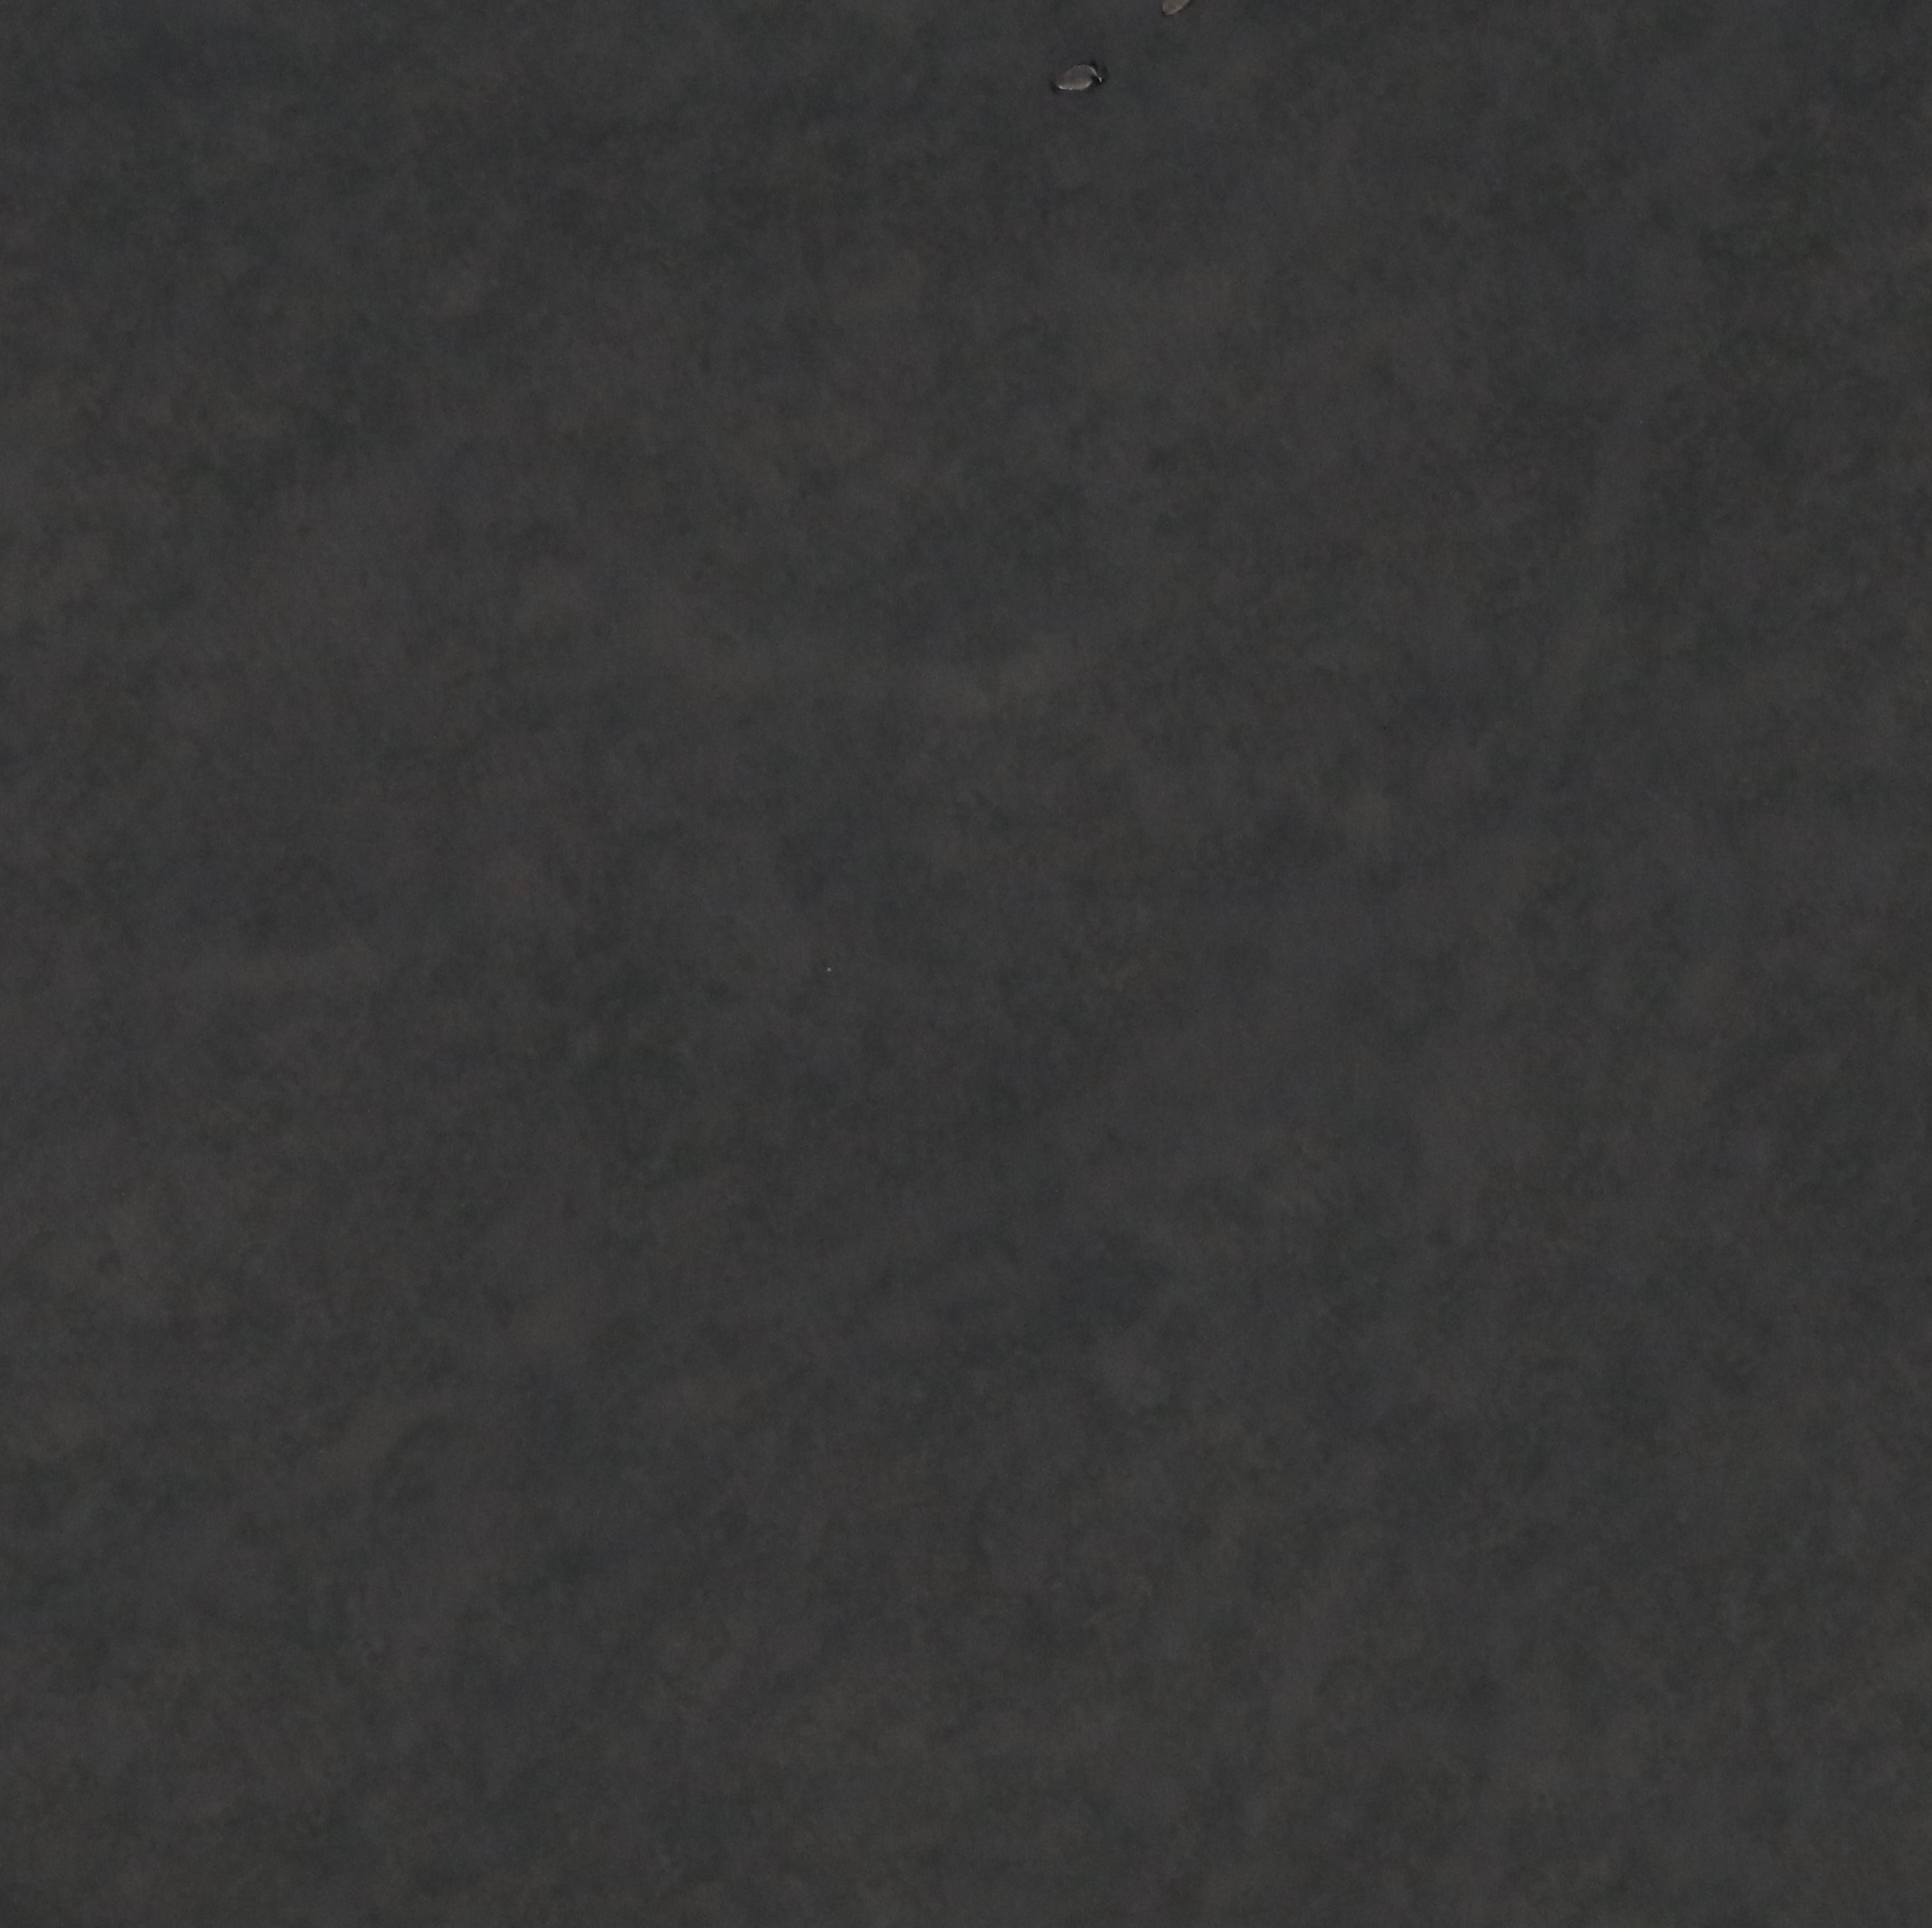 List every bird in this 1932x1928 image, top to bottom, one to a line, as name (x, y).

Canada goose (1076, 76)